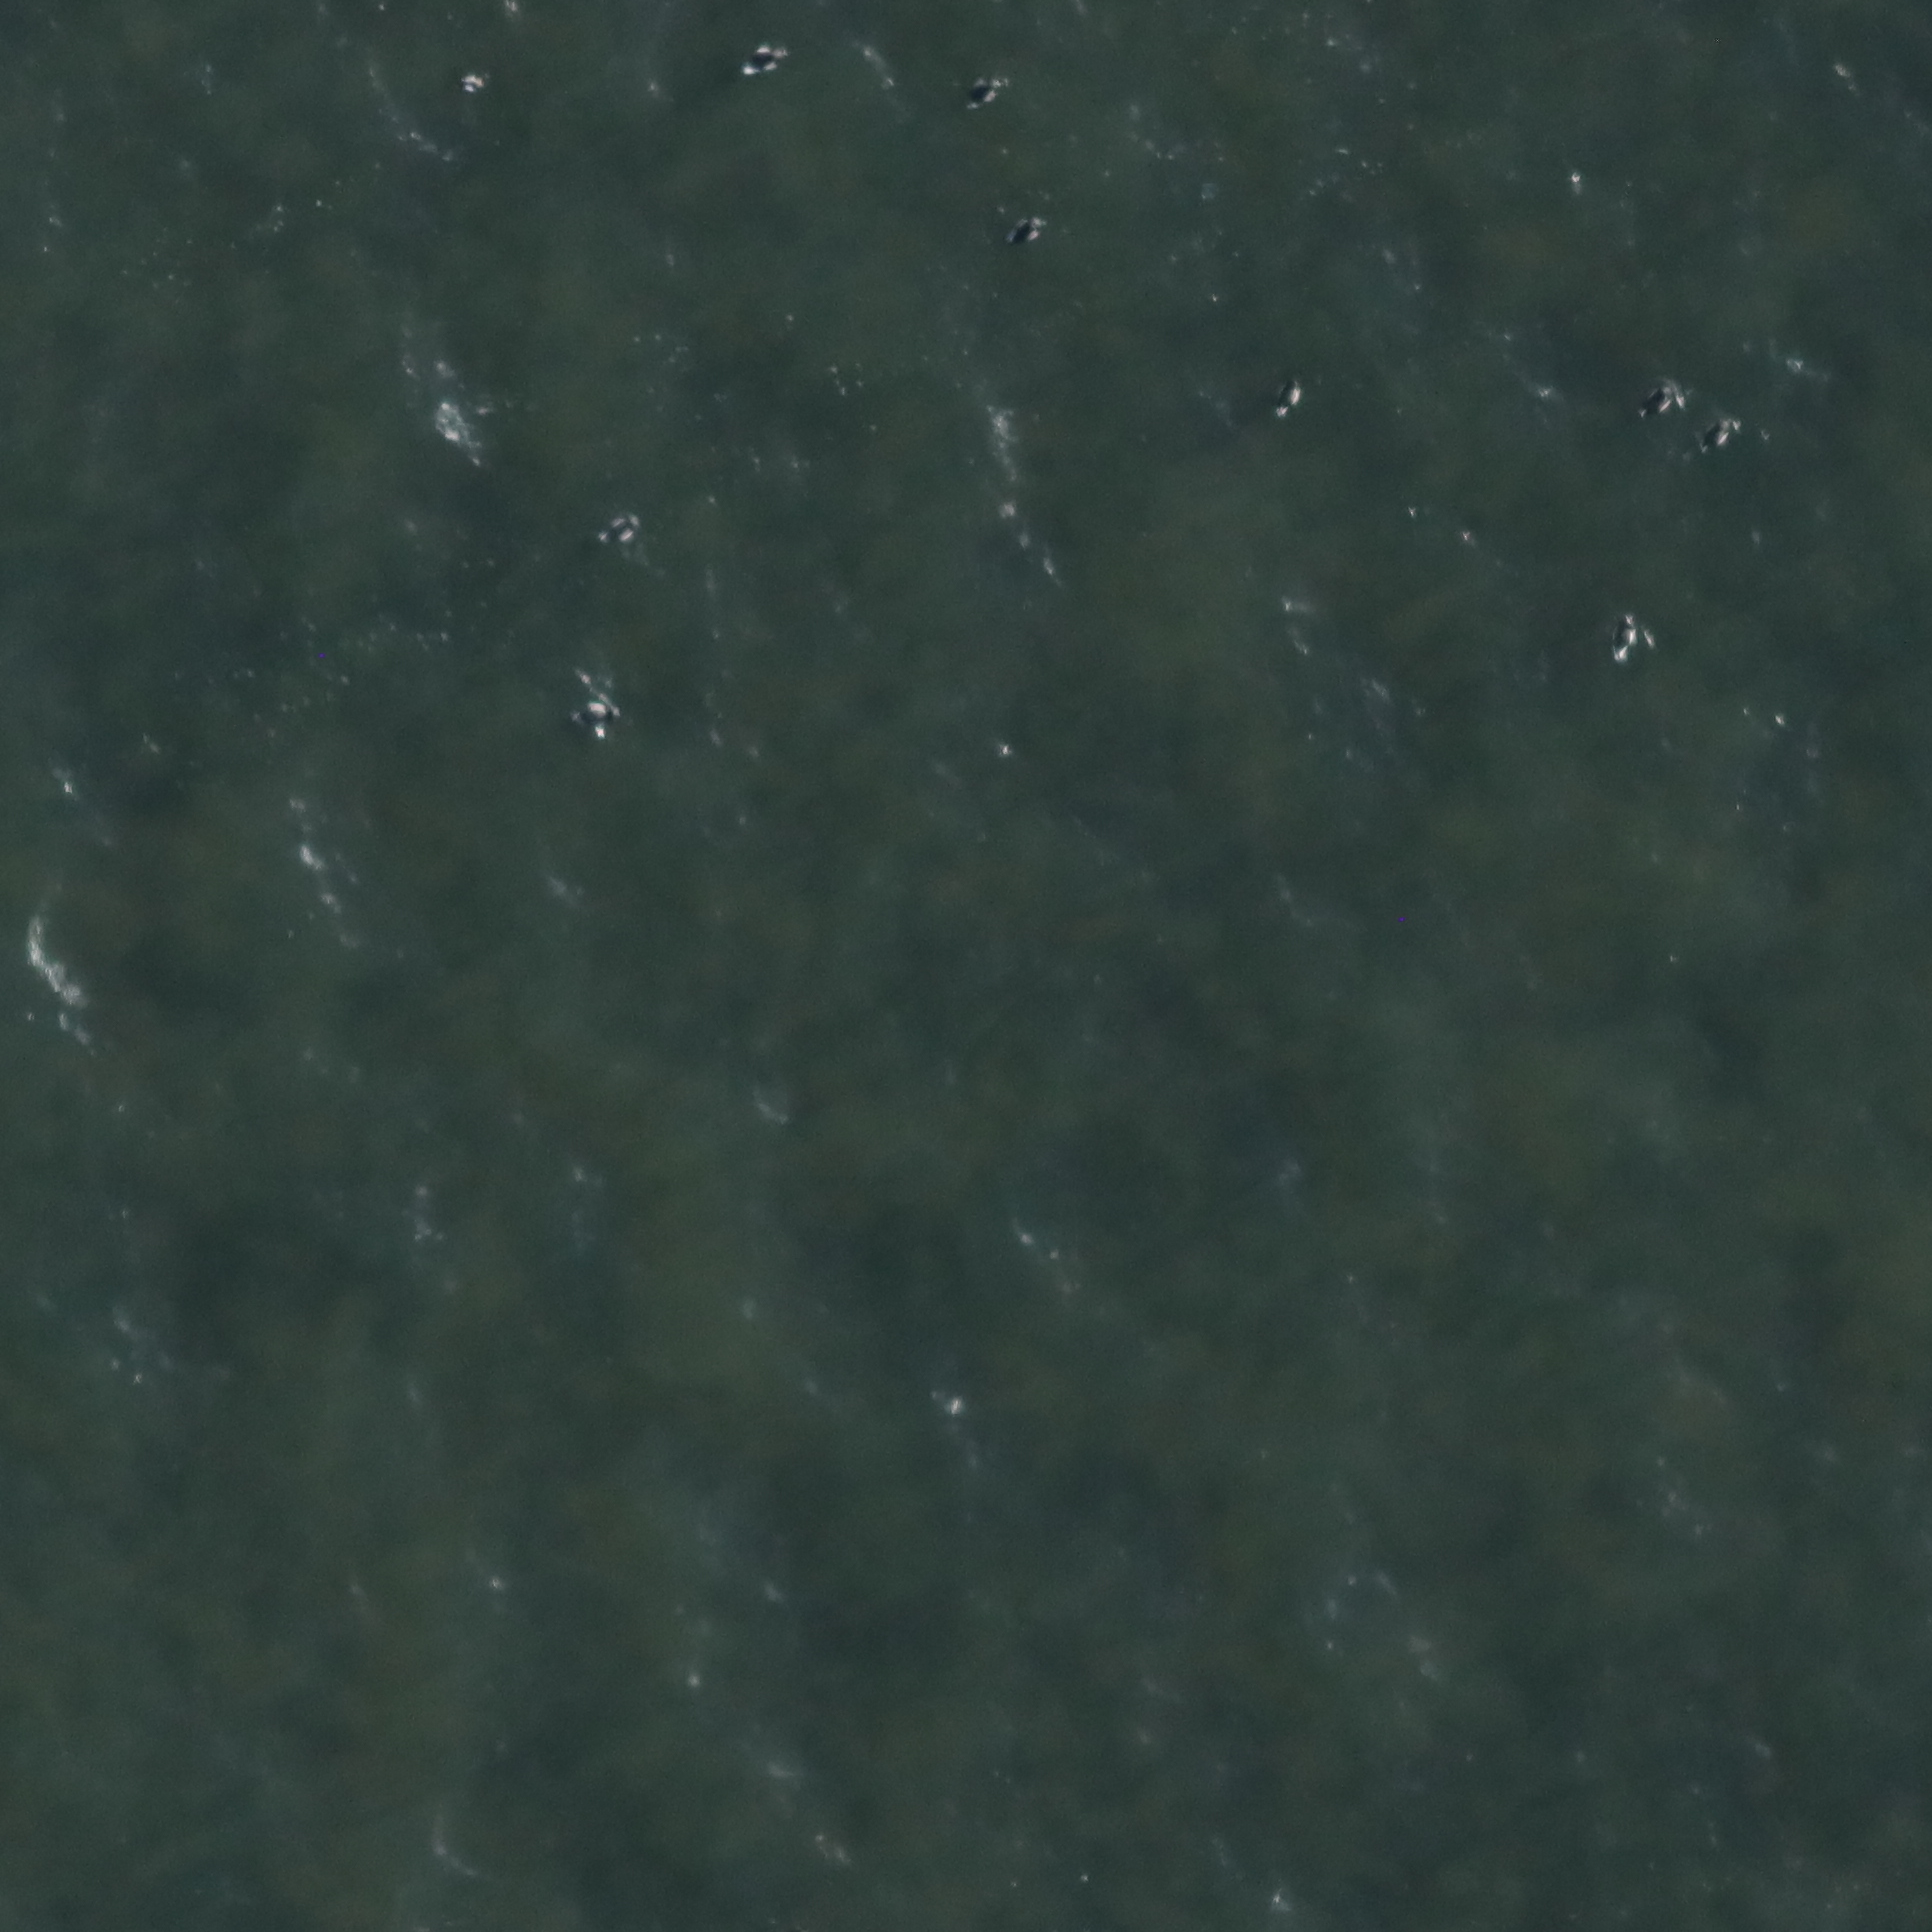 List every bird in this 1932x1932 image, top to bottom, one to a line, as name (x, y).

brant (762, 61)
brant (473, 80)
brant (983, 95)
brant (1027, 232)
brant (1287, 398)
brant (1661, 400)
brant (1718, 432)
brant (620, 528)
brant (1621, 636)
brant (597, 713)